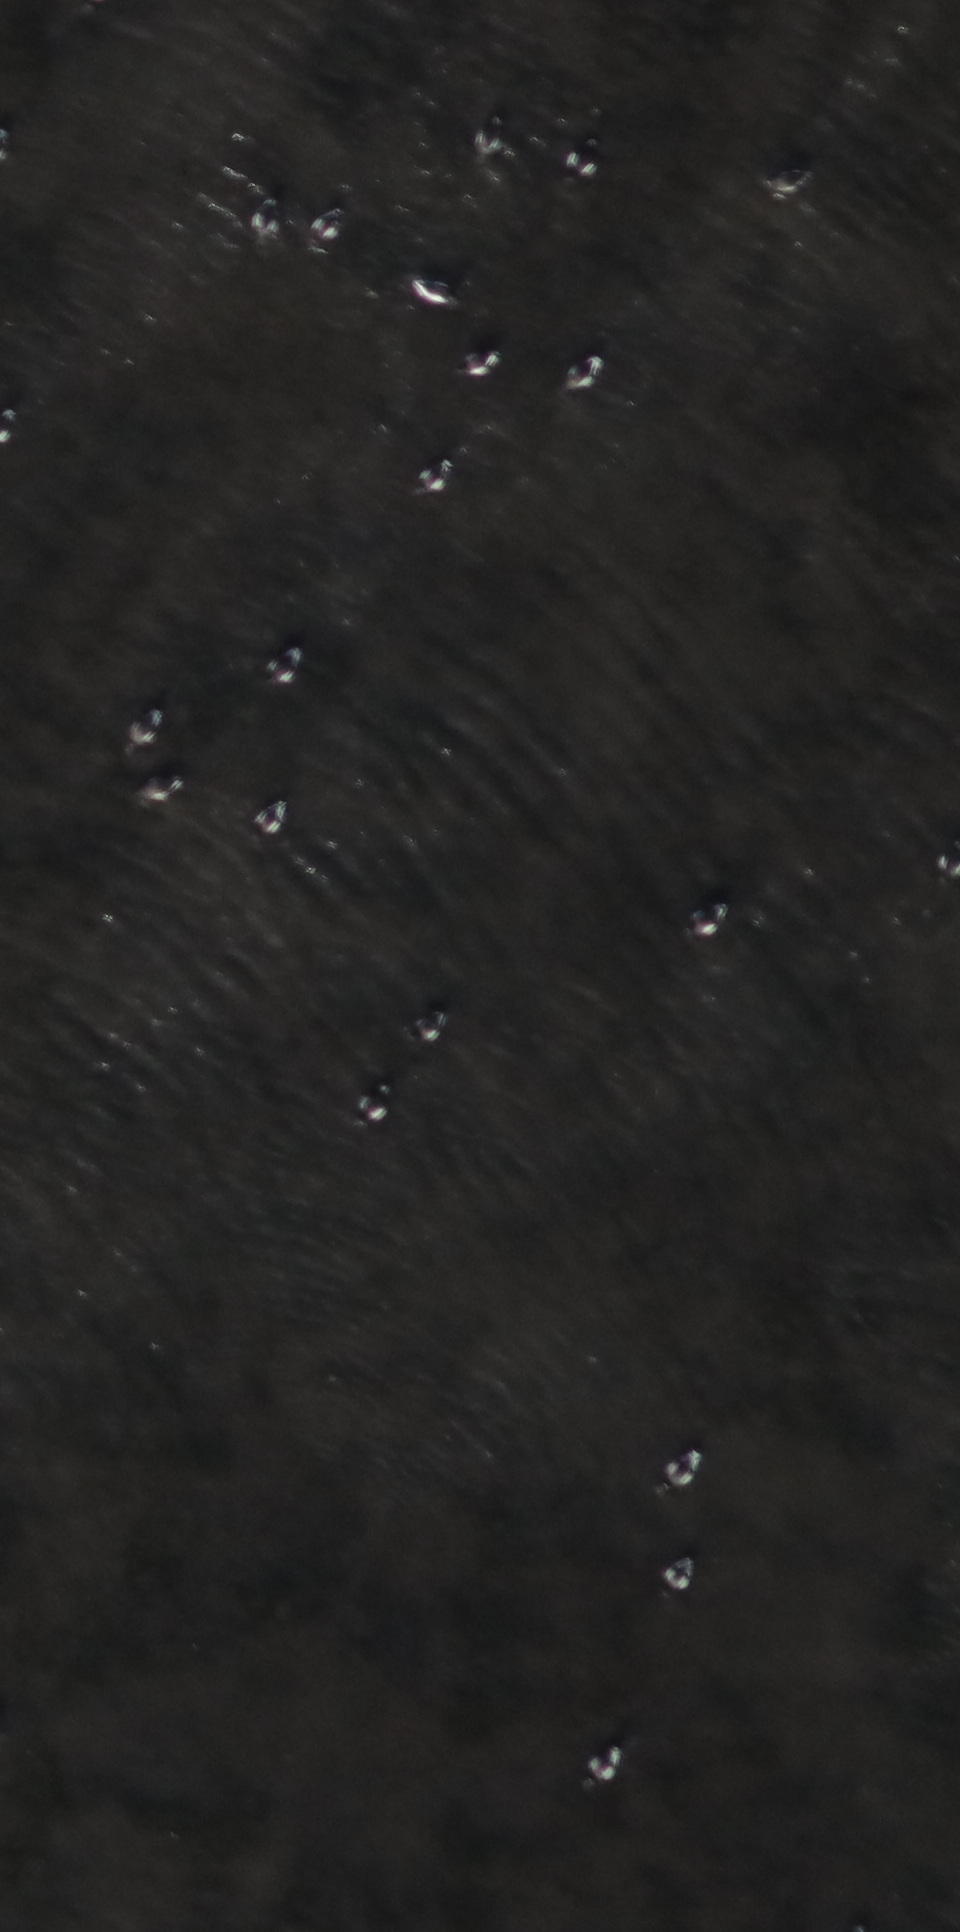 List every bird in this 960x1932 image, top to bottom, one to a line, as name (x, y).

brant (487, 141)
brant (582, 161)
brant (785, 178)
brant (321, 219)
brant (265, 223)
brant (436, 292)
brant (486, 368)
brant (579, 376)
brant (6, 431)
brant (434, 478)
brant (281, 665)
brant (146, 721)
brant (156, 788)
brant (270, 819)
brant (708, 919)
brant (426, 1025)
brant (374, 1101)
brant (685, 1473)
brant (679, 1582)
brant (604, 1761)